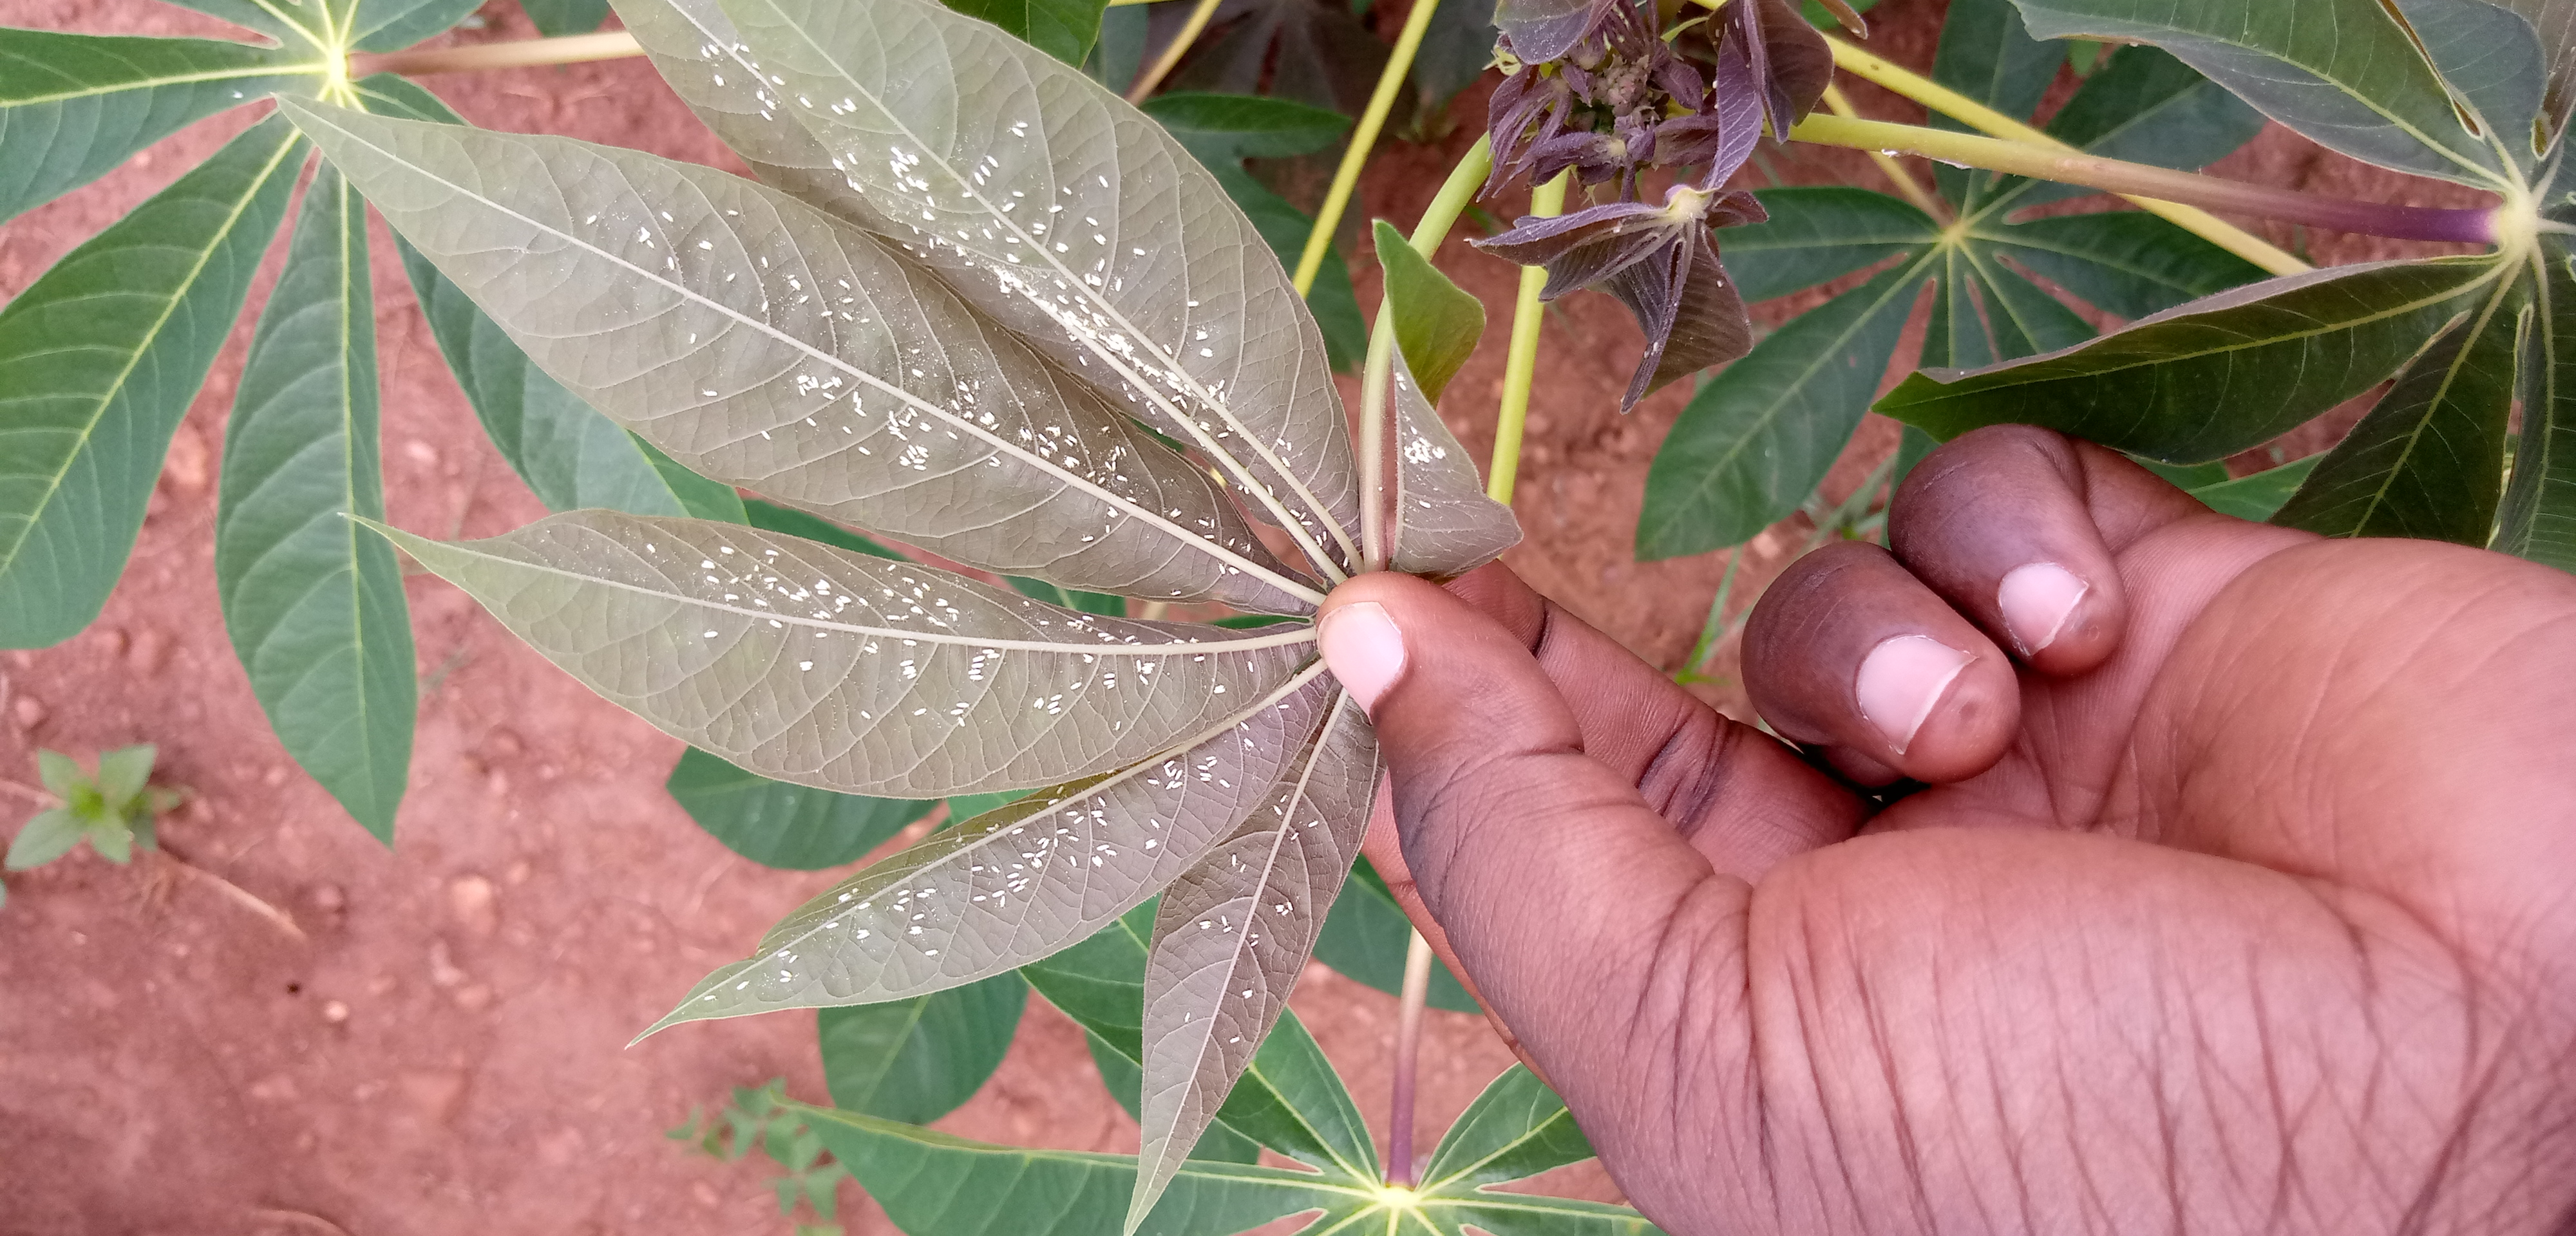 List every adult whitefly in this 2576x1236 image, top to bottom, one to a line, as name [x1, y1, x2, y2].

whitefly [732, 42, 741, 52]
whitefly [707, 43, 722, 56]
whitefly [739, 44, 751, 53]
whitefly [701, 45, 712, 59]
whitefly [750, 61, 761, 72]
whitefly [714, 73, 722, 87]
whitefly [770, 74, 788, 88]
whitefly [719, 77, 725, 87]
whitefly [1710, 78, 1721, 89]
whitefly [227, 84, 252, 107]
whitefly [759, 89, 766, 102]
whitefly [755, 89, 761, 100]
whitefly [799, 95, 815, 109]
whitefly [845, 98, 858, 111]
whitefly [765, 100, 777, 111]
whitefly [829, 104, 845, 117]
whitefly [844, 104, 854, 113]
whitefly [759, 108, 775, 122]
whitefly [1016, 120, 1030, 129]
whitefly [1011, 127, 1026, 139]
whitefly [890, 145, 904, 157]
whitefly [846, 151, 861, 167]
whitefly [985, 154, 1000, 169]
whitefly [907, 154, 918, 167]
whitefly [896, 156, 910, 165]
whitefly [831, 158, 847, 173]
whitefly [889, 160, 902, 173]
whitefly [897, 162, 913, 173]
whitefly [980, 165, 993, 179]
whitefly [892, 168, 904, 179]
whitefly [974, 171, 987, 187]
whitefly [1096, 173, 1111, 189]
whitefly [904, 175, 915, 188]
whitefly [846, 176, 852, 188]
whitefly [916, 179, 929, 187]
whitefly [853, 182, 859, 192]
whitefly [895, 182, 910, 194]
whitefly [916, 183, 929, 193]
whitefly [1061, 185, 1074, 197]
whitefly [1010, 190, 1025, 200]
whitefly [961, 191, 973, 198]
whitefly [925, 194, 938, 209]
whitefly [1001, 201, 1017, 214]
whitefly [1046, 203, 1065, 214]
whitefly [724, 208, 739, 218]
whitefly [661, 211, 676, 223]
whitefly [922, 211, 936, 219]
whitefly [583, 212, 600, 227]
whitefly [921, 214, 936, 221]
whitefly [1084, 215, 1100, 227]
whitefly [992, 218, 1003, 230]
whitefly [1030, 221, 1047, 230]
whitefly [911, 223, 920, 235]
whitefly [641, 225, 649, 234]
whitefly [981, 227, 992, 241]
whitefly [956, 229, 971, 242]
whitefly [1031, 229, 1044, 238]
whitefly [638, 232, 650, 244]
whitefly [1098, 234, 1107, 242]
whitefly [1093, 234, 1105, 245]
whitefly [1003, 235, 1021, 244]
whitefly [927, 236, 934, 251]
whitefly [934, 237, 941, 246]
whitefly [940, 238, 949, 247]
whitefly [646, 238, 656, 250]
whitefly [702, 240, 714, 249]
whitefly [1056, 241, 1070, 251]
whitefly [901, 242, 914, 252]
whitefly [699, 243, 712, 251]
whitefly [954, 244, 967, 257]
whitefly [1056, 246, 1066, 254]
whitefly [1131, 246, 1148, 257]
whitefly [919, 252, 929, 259]
whitefly [1007, 252, 1021, 264]
whitefly [667, 255, 677, 272]
whitefly [759, 255, 772, 270]
whitefly [1094, 257, 1108, 272]
whitefly [963, 259, 977, 268]
whitefly [992, 265, 1003, 276]
whitefly [724, 272, 738, 286]
whitefly [1084, 272, 1090, 286]
whitefly [787, 274, 797, 279]
whitefly [1090, 275, 1103, 282]
whitefly [999, 276, 1007, 285]
whitefly [1113, 276, 1122, 294]
whitefly [838, 277, 851, 292]
whitefly [1053, 278, 1068, 292]
whitefly [1715, 279, 1725, 290]
whitefly [1090, 279, 1102, 287]
whitefly [789, 280, 801, 292]
whitefly [1014, 282, 1024, 289]
whitefly [999, 285, 1012, 291]
whitefly [999, 289, 1012, 295]
whitefly [1027, 290, 1038, 297]
whitefly [798, 294, 810, 306]
whitefly [1056, 294, 1070, 306]
whitefly [1072, 294, 1090, 305]
whitefly [840, 296, 855, 306]
whitefly [758, 299, 772, 315]
whitefly [1184, 299, 1201, 308]
whitefly [1051, 303, 1058, 312]
whitefly [1078, 303, 1092, 314]
whitefly [819, 308, 835, 319]
whitefly [1058, 310, 1068, 317]
whitefly [1066, 310, 1077, 319]
whitefly [841, 310, 855, 323]
whitefly [1091, 312, 1106, 320]
whitefly [1063, 317, 1075, 326]
whitefly [1093, 317, 1103, 327]
whitefly [1070, 318, 1083, 328]
whitefly [1079, 326, 1086, 331]
whitefly [1085, 328, 1098, 333]
whitefly [688, 330, 699, 345]
whitefly [1194, 330, 1208, 336]
whitefly [1114, 332, 1125, 342]
whitefly [1098, 333, 1108, 341]
whitefly [1084, 333, 1099, 341]
whitefly [1108, 333, 1118, 342]
whitefly [1067, 334, 1076, 342]
whitefly [1195, 334, 1209, 341]
whitefly [1651, 339, 1659, 353]
whitefly [1108, 341, 1122, 352]
whitefly [1121, 342, 1127, 351]
whitefly [1126, 342, 1136, 354]
whitefly [1162, 342, 1175, 356]
whitefly [910, 347, 922, 357]
whitefly [1200, 347, 1213, 353]
whitefly [1121, 350, 1133, 362]
whitefly [1199, 351, 1214, 358]
whitefly [1077, 354, 1090, 368]
whitefly [1132, 356, 1144, 368]
whitefly [1143, 363, 1150, 372]
whitefly [911, 366, 925, 380]
whitefly [1150, 366, 1162, 378]
whitefly [1170, 373, 1181, 382]
whitefly [811, 375, 820, 389]
whitefly [829, 375, 840, 388]
whitefly [1395, 376, 1405, 381]
whitefly [837, 377, 844, 386]
whitefly [1218, 377, 1226, 391]
whitefly [973, 379, 980, 392]
whitefly [960, 380, 968, 387]
whitefly [1166, 380, 1177, 389]
whitefly [808, 380, 815, 388]
whitefly [820, 381, 834, 391]
whitefly [1397, 381, 1408, 392]
whitefly [1121, 382, 1130, 391]
whitefly [1205, 382, 1218, 398]
whitefly [802, 383, 811, 391]
whitefly [1183, 383, 1191, 391]
whitefly [798, 384, 807, 397]
whitefly [957, 384, 969, 392]
whitefly [700, 388, 720, 398]
whitefly [853, 389, 858, 404]
whitefly [1183, 390, 1193, 398]
whitefly [1218, 391, 1228, 405]
whitefly [821, 391, 837, 401]
whitefly [1126, 393, 1137, 404]
whitefly [1170, 393, 1183, 403]
whitefly [962, 395, 975, 404]
whitefly [856, 397, 865, 408]
whitefly [950, 398, 961, 411]
whitefly [1143, 398, 1155, 407]
whitefly [1180, 398, 1189, 410]
whitefly [1199, 401, 1210, 411]
whitefly [854, 407, 867, 418]
whitefly [907, 407, 919, 417]
whitefly [1149, 407, 1156, 416]
whitefly [888, 409, 894, 419]
whitefly [963, 411, 972, 421]
whitefly [904, 412, 913, 422]
whitefly [984, 413, 996, 424]
whitefly [969, 413, 975, 419]
whitefly [980, 415, 992, 425]
whitefly [805, 416, 819, 429]
whitefly [898, 418, 911, 427]
whitefly [978, 418, 990, 426]
whitefly [889, 419, 900, 427]
whitefly [1200, 420, 1212, 427]
whitefly [920, 422, 933, 430]
whitefly [990, 422, 1001, 431]
whitefly [1226, 423, 1236, 433]
whitefly [1099, 424, 1111, 436]
whitefly [1198, 424, 1210, 432]
whitefly [841, 425, 853, 435]
whitefly [918, 425, 930, 432]
whitefly [1044, 425, 1056, 433]
whitefly [1409, 425, 1419, 435]
whitefly [1056, 426, 1062, 437]
whitefly [1155, 426, 1163, 436]
whitefly [887, 426, 902, 432]
whitefly [1019, 428, 1027, 442]
whitefly [1025, 428, 1034, 438]
whitefly [760, 429, 772, 442]
whitefly [946, 429, 959, 441]
whitefly [889, 430, 899, 435]
whitefly [1215, 431, 1231, 440]
whitefly [1037, 433, 1050, 444]
whitefly [898, 433, 909, 442]
whitefly [1025, 434, 1033, 442]
whitefly [1067, 435, 1079, 445]
whitefly [1275, 436, 1286, 447]
whitefly [1418, 436, 1431, 447]
whitefly [1063, 438, 1074, 449]
whitefly [1047, 440, 1059, 453]
whitefly [1287, 440, 1294, 453]
whitefly [1411, 440, 1418, 449]
whitefly [908, 444, 919, 456]
whitefly [1114, 444, 1122, 457]
whitefly [856, 445, 872, 457]
whitefly [1421, 445, 1430, 456]
whitefly [918, 445, 929, 453]
whitefly [1120, 445, 1129, 458]
whitefly [916, 446, 929, 458]
whitefly [1038, 446, 1051, 459]
whitefly [1404, 446, 1413, 457]
whitefly [1437, 447, 1447, 457]
whitefly [1414, 448, 1422, 453]
whitefly [1432, 448, 1443, 460]
whitefly [906, 450, 915, 460]
whitefly [1110, 453, 1117, 461]
whitefly [1066, 454, 1081, 467]
whitefly [990, 455, 1002, 465]
whitefly [1280, 455, 1293, 469]
whitefly [1408, 455, 1417, 460]
whitefly [899, 456, 912, 465]
whitefly [1423, 457, 1431, 464]
whitefly [913, 458, 927, 465]
whitefly [1065, 460, 1072, 469]
whitefly [1409, 460, 1419, 464]
whitefly [899, 460, 909, 467]
whitefly [1104, 460, 1112, 473]
whitefly [1111, 460, 1117, 473]
whitefly [988, 462, 999, 467]
whitefly [913, 464, 928, 472]
whitefly [1085, 468, 1096, 480]
whitefly [1116, 474, 1129, 484]
whitefly [1096, 476, 1106, 486]
whitefly [1265, 483, 1276, 498]
whitefly [1236, 483, 1244, 491]
whitefly [1244, 485, 1251, 496]
whitefly [1124, 494, 1138, 505]
whitefly [1417, 498, 1432, 511]
whitefly [1108, 505, 1119, 517]
whitefly [1170, 507, 1179, 517]
whitefly [1288, 508, 1300, 518]
whitefly [1106, 509, 1115, 519]
whitefly [1173, 510, 1182, 519]
whitefly [1300, 510, 1307, 521]
whitefly [1210, 517, 1217, 530]
whitefly [1197, 518, 1209, 529]
whitefly [1299, 520, 1314, 527]
whitefly [1104, 523, 1112, 535]
whitefly [1322, 529, 1329, 542]
whitefly [1202, 533, 1217, 541]
whitefly [1315, 533, 1323, 548]
whitefly [1079, 535, 1094, 543]
whitefly [1227, 536, 1236, 548]
whitefly [1244, 541, 1254, 554]
whitefly [645, 542, 658, 555]
whitefly [719, 545, 736, 557]
whitefly [764, 548, 780, 557]
whitefly [1340, 555, 1350, 568]
whitefly [767, 557, 776, 566]
whitefly [703, 559, 715, 565]
whitefly [1217, 561, 1226, 576]
whitefly [885, 562, 898, 573]
whitefly [753, 563, 760, 572]
whitefly [701, 563, 715, 570]
whitefly [1229, 566, 1240, 575]
whitefly [1229, 568, 1235, 577]
whitefly [744, 571, 755, 583]
whitefly [705, 574, 721, 586]
whitefly [728, 575, 741, 585]
whitefly [900, 575, 915, 585]
whitefly [762, 576, 779, 584]
whitefly [817, 581, 831, 590]
whitefly [920, 581, 933, 592]
whitefly [766, 582, 775, 593]
whitefly [813, 583, 828, 591]
whitefly [777, 585, 790, 597]
whitefly [912, 586, 923, 594]
whitefly [800, 587, 810, 598]
whitefly [882, 588, 891, 598]
whitefly [1167, 588, 1182, 597]
whitefly [889, 589, 896, 598]
whitefly [817, 590, 831, 597]
whitefly [914, 591, 924, 600]
whitefly [723, 592, 740, 602]
whitefly [795, 592, 808, 597]
whitefly [789, 593, 804, 603]
whitefly [838, 594, 853, 605]
whitefly [857, 595, 870, 608]
whitefly [901, 595, 916, 604]
whitefly [834, 596, 845, 607]
whitefly [753, 597, 769, 609]
whitefly [937, 597, 949, 603]
whitefly [1021, 598, 1032, 609]
whitefly [934, 601, 949, 607]
whitefly [910, 604, 925, 616]
whitefly [833, 606, 844, 614]
whitefly [945, 606, 960, 615]
whitefly [819, 608, 832, 621]
whitefly [811, 612, 824, 621]
whitefly [952, 612, 960, 624]
whitefly [885, 613, 900, 623]
whitefly [900, 613, 911, 622]
whitefly [1081, 614, 1095, 623]
whitefly [927, 615, 937, 623]
whitefly [768, 619, 784, 630]
whitefly [1037, 619, 1051, 627]
whitefly [1075, 619, 1084, 623]
whitefly [1065, 620, 1078, 628]
whitefly [934, 621, 948, 628]
whitefly [1077, 623, 1084, 633]
whitefly [1086, 626, 1093, 633]
whitefly [702, 630, 721, 640]
whitefly [1096, 630, 1112, 638]
whitefly [814, 632, 829, 639]
whitefly [1124, 634, 1137, 644]
whitefly [1187, 635, 1200, 645]
whitefly [1103, 635, 1115, 642]
whitefly [901, 637, 918, 648]
whitefly [1173, 637, 1186, 645]
whitefly [869, 640, 880, 651]
whitefly [1164, 640, 1173, 647]
whitefly [1130, 641, 1142, 646]
whitefly [863, 646, 878, 655]
whitefly [981, 648, 996, 654]
whitefly [986, 653, 1001, 660]
whitefly [1082, 653, 1095, 660]
whitefly [971, 655, 986, 662]
whitefly [1191, 655, 1206, 663]
whitefly [1135, 658, 1142, 674]
whitefly [1245, 658, 1257, 674]
whitefly [899, 659, 916, 668]
whitefly [1083, 659, 1094, 665]
whitefly [797, 660, 815, 667]
whitefly [1142, 662, 1156, 668]
whitefly [970, 662, 985, 669]
whitefly [800, 665, 812, 672]
whitefly [904, 666, 917, 671]
whitefly [1141, 666, 1154, 671]
whitefly [902, 668, 916, 677]
whitefly [967, 668, 982, 676]
whitefly [1141, 670, 1152, 675]
whitefly [906, 672, 918, 681]
whitefly [1101, 672, 1117, 679]
whitefly [1139, 673, 1150, 687]
whitefly [968, 675, 985, 682]
whitefly [1101, 679, 1116, 685]
whitefly [1069, 680, 1083, 692]
whitefly [1106, 683, 1116, 691]
whitefly [1215, 684, 1226, 689]
whitefly [1213, 688, 1226, 695]
whitefly [1050, 693, 1064, 702]
whitefly [1033, 697, 1043, 709]
whitefly [954, 699, 971, 709]
whitefly [1037, 699, 1045, 711]
whitefly [1046, 700, 1059, 710]
whitefly [1276, 702, 1291, 711]
whitefly [911, 706, 929, 717]
whitefly [1047, 706, 1062, 716]
whitefly [949, 707, 965, 715]
whitefly [858, 709, 873, 722]
whitefly [956, 715, 968, 729]
whitefly [1113, 719, 1122, 733]
whitefly [1238, 719, 1251, 731]
whitefly [1240, 736, 1258, 749]
whitefly [1204, 755, 1217, 761]
whitefly [1162, 759, 1176, 768]
whitefly [1207, 759, 1218, 768]
whitefly [1196, 764, 1209, 772]
whitefly [1171, 767, 1177, 778]
whitefly [1164, 767, 1170, 779]
whitefly [1174, 768, 1184, 781]
whitefly [1198, 772, 1214, 779]
whitefly [1199, 776, 1212, 783]
whitefly [1146, 778, 1161, 787]
whitefly [1218, 778, 1233, 790]
whitefly [1164, 780, 1175, 791]
whitefly [1172, 780, 1184, 791]
whitefly [1056, 784, 1064, 796]
whitefly [1279, 792, 1289, 804]
whitefly [1096, 795, 1107, 808]
whitefly [1047, 798, 1060, 807]
whitefly [1272, 803, 1285, 817]
whitefly [1089, 809, 1104, 814]
whitefly [1064, 810, 1079, 817]
whitefly [1092, 813, 1104, 818]
whitefly [1072, 814, 1085, 826]
whitefly [1148, 816, 1162, 830]
whitefly [1095, 817, 1109, 829]
whitefly [1306, 818, 1323, 829]
whitefly [994, 822, 1000, 829]
whitefly [984, 825, 998, 832]
whitefly [1011, 827, 1026, 836]
whitefly [1056, 827, 1070, 836]
whitefly [1289, 830, 1300, 842]
whitefly [1067, 834, 1081, 843]
whitefly [1036, 836, 1046, 846]
whitefly [1052, 836, 1061, 849]
whitefly [1041, 838, 1050, 850]
whitefly [1145, 838, 1157, 846]
whitefly [1144, 841, 1157, 852]
whitefly [1096, 843, 1111, 852]
whitefly [1035, 848, 1048, 858]
whitefly [1104, 848, 1119, 858]
whitefly [1020, 850, 1035, 859]
whitefly [1229, 852, 1238, 867]
whitefly [1069, 854, 1078, 868]
whitefly [1095, 855, 1104, 865]
whitefly [1091, 856, 1102, 868]
whitefly [1032, 857, 1039, 866]
whitefly [1030, 860, 1039, 869]
whitefly [1010, 861, 1025, 872]
whitefly [1238, 862, 1247, 874]
whitefly [989, 863, 1001, 875]
whitefly [969, 864, 987, 874]
whitefly [1005, 871, 1021, 879]
whitefly [1019, 876, 1030, 885]
whitefly [1007, 879, 1019, 889]
whitefly [1012, 884, 1026, 894]
whitefly [851, 887, 860, 894]
whitefly [923, 887, 937, 895]
whitefly [896, 888, 911, 897]
whitefly [991, 888, 1006, 899]
whitefly [915, 892, 931, 899]
whitefly [837, 892, 850, 901]
whitefly [841, 894, 853, 903]
whitefly [971, 894, 989, 904]
whitefly [999, 894, 1007, 909]
whitefly [897, 896, 911, 904]
whitefly [1286, 900, 1295, 912]
whitefly [857, 901, 872, 911]
whitefly [892, 903, 906, 913]
whitefly [1276, 904, 1285, 910]
whitefly [1276, 908, 1284, 913]
whitefly [1280, 909, 1289, 917]
whitefly [912, 912, 925, 922]
whitefly [1220, 914, 1229, 928]
whitefly [1198, 919, 1212, 925]
whitefly [825, 921, 840, 930]
whitefly [1199, 924, 1212, 930]
whitefly [909, 925, 923, 930]
whitefly [1223, 926, 1235, 935]
whitefly [857, 929, 870, 934]
whitefly [907, 930, 923, 935]
whitefly [855, 932, 871, 941]
whitefly [1249, 933, 1260, 939]
whitefly [1249, 939, 1260, 948]
whitefly [922, 947, 942, 958]
whitefly [776, 949, 791, 959]
whitefly [787, 953, 799, 965]
whitefly [779, 969, 793, 978]
whitefly [778, 977, 792, 984]
whitefly [734, 979, 750, 993]
whitefly [1242, 989, 1254, 996]
whitefly [703, 993, 717, 1002]
whitefly [1243, 993, 1253, 1000]
whitefly [1183, 1011, 1191, 1024]
whitefly [1227, 1035, 1243, 1044]